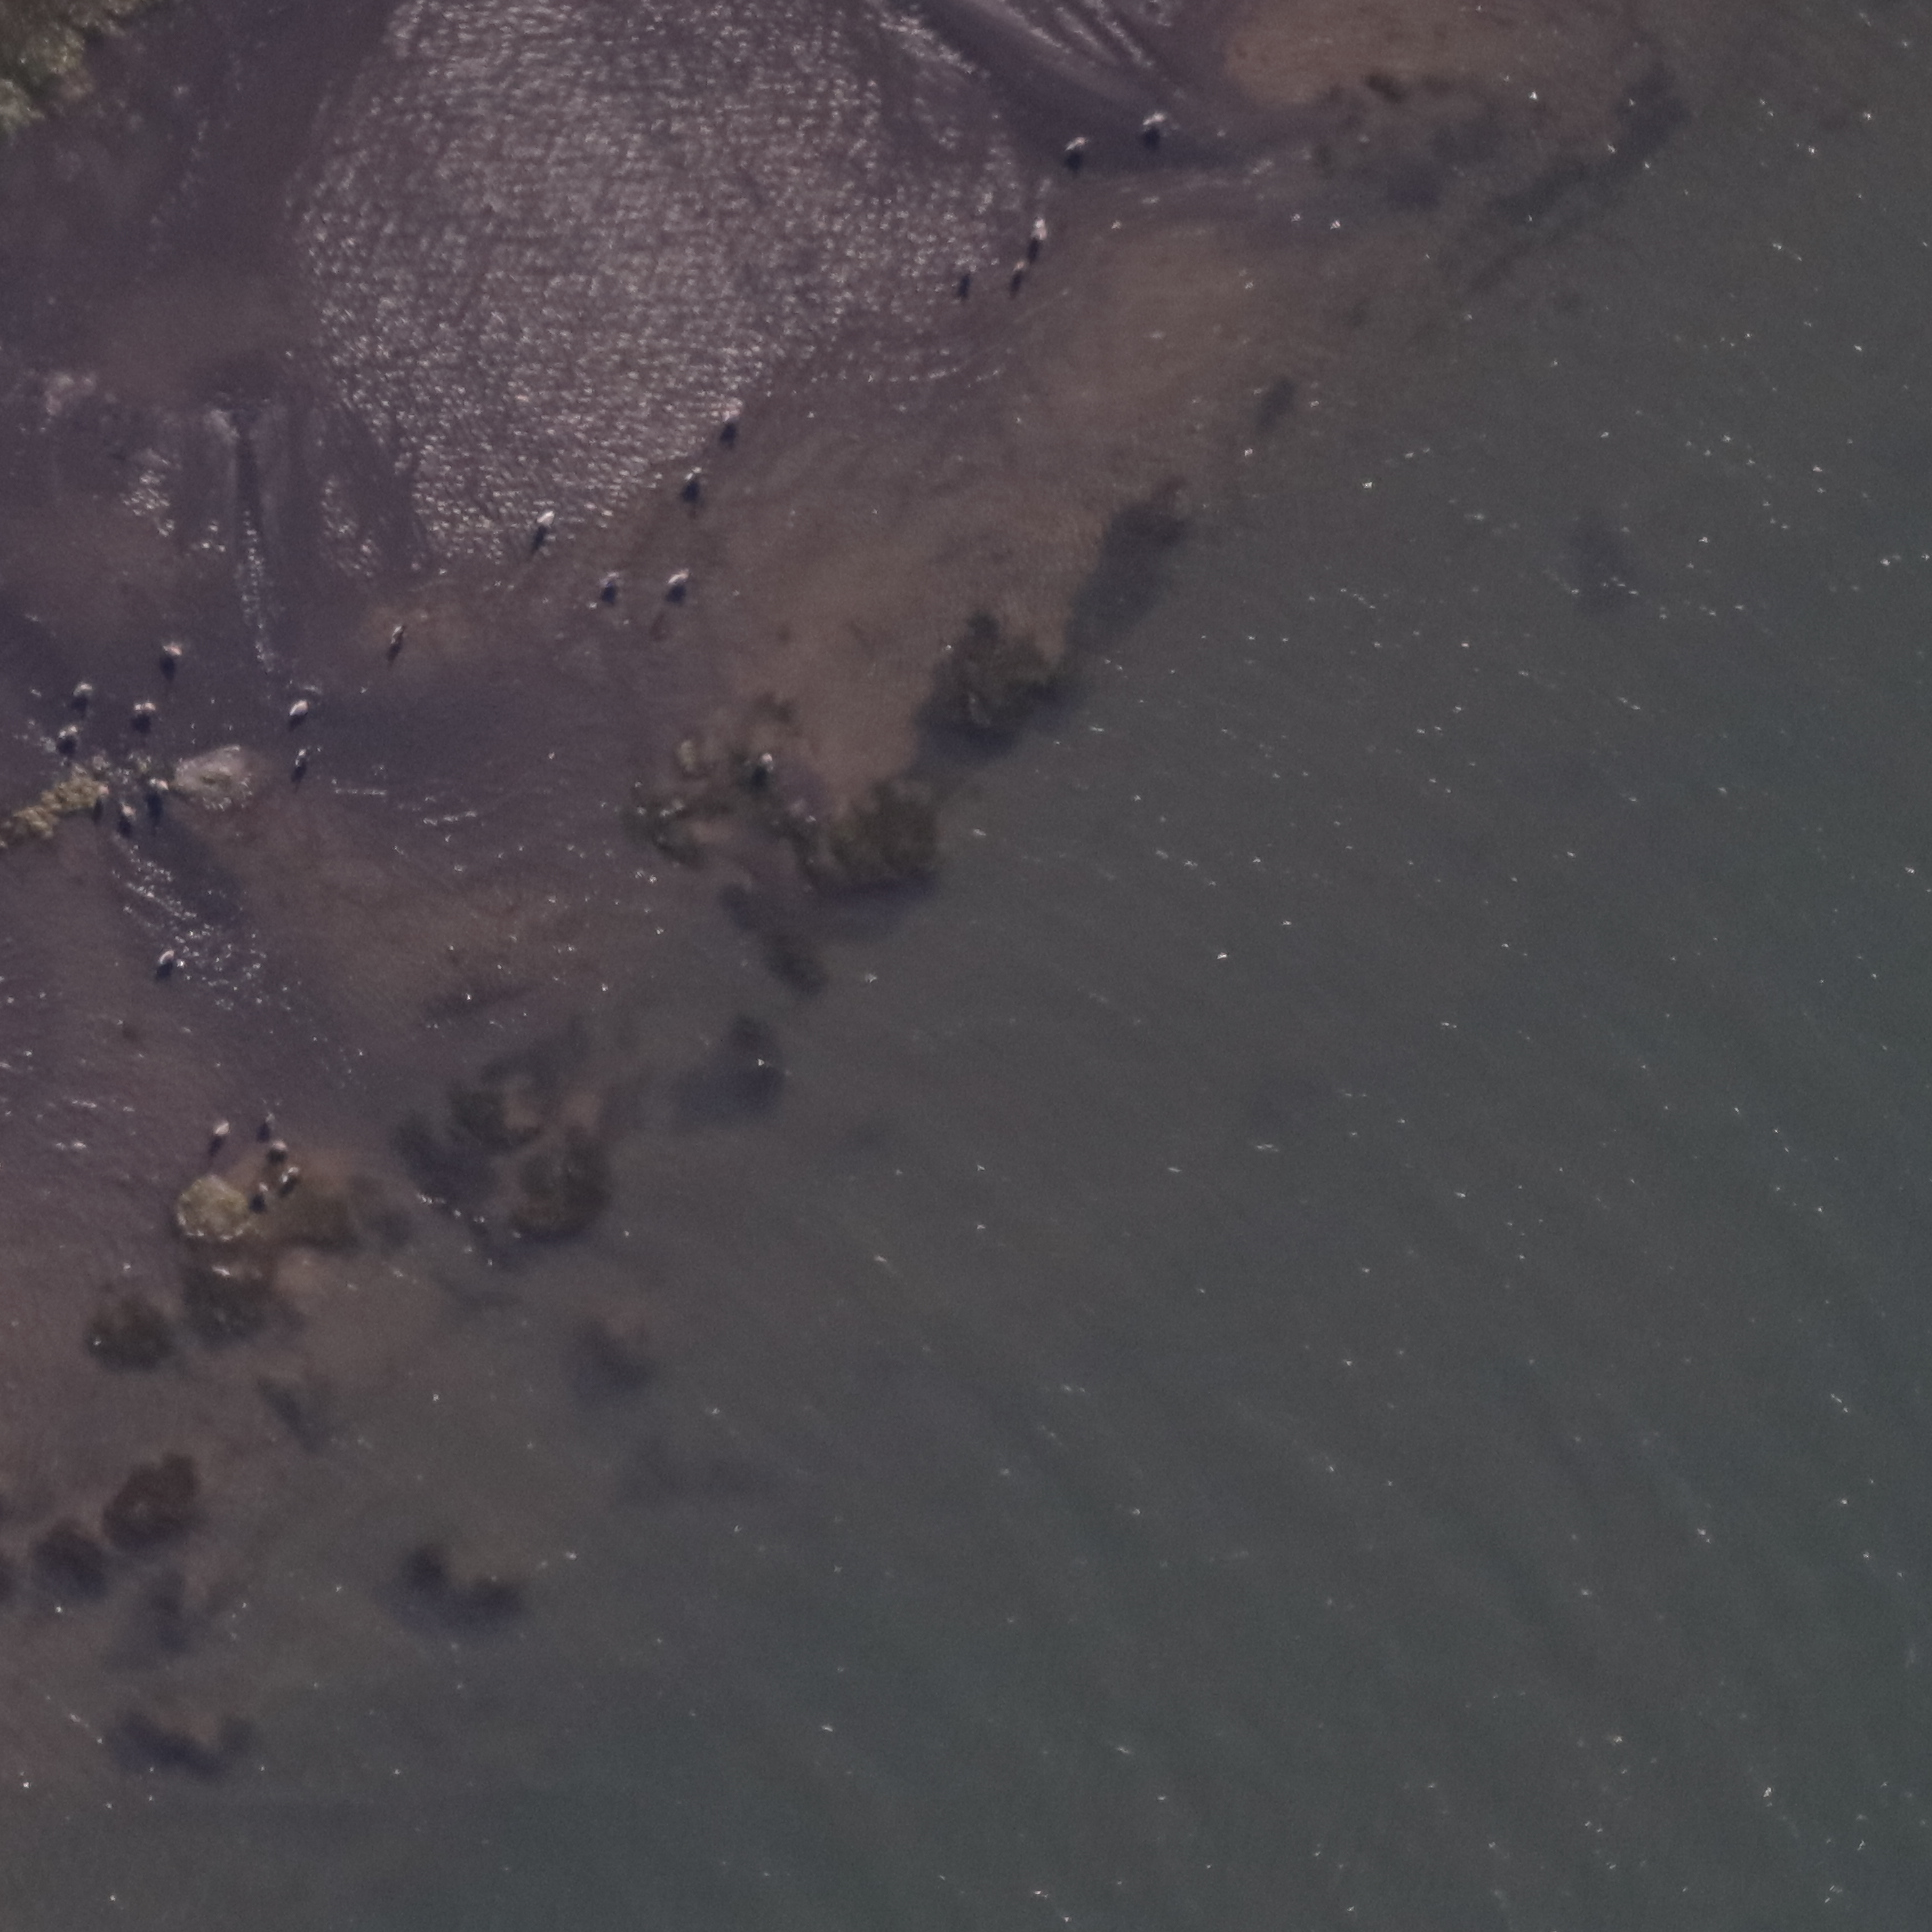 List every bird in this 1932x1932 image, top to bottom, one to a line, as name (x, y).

brant (1154, 124)
brant (1081, 143)
brant (1038, 232)
brant (1021, 267)
brant (967, 269)
brant (733, 418)
brant (694, 473)
brant (543, 518)
brant (680, 576)
brant (608, 582)
brant (398, 635)
brant (176, 652)
brant (84, 691)
brant (147, 707)
brant (298, 710)
brant (69, 732)
brant (302, 758)
brant (766, 762)
brant (157, 781)
brant (99, 794)
brant (127, 815)
brant (166, 961)
brant (219, 1125)
brant (268, 1125)
brant (278, 1148)
brant (288, 1177)
brant (262, 1191)